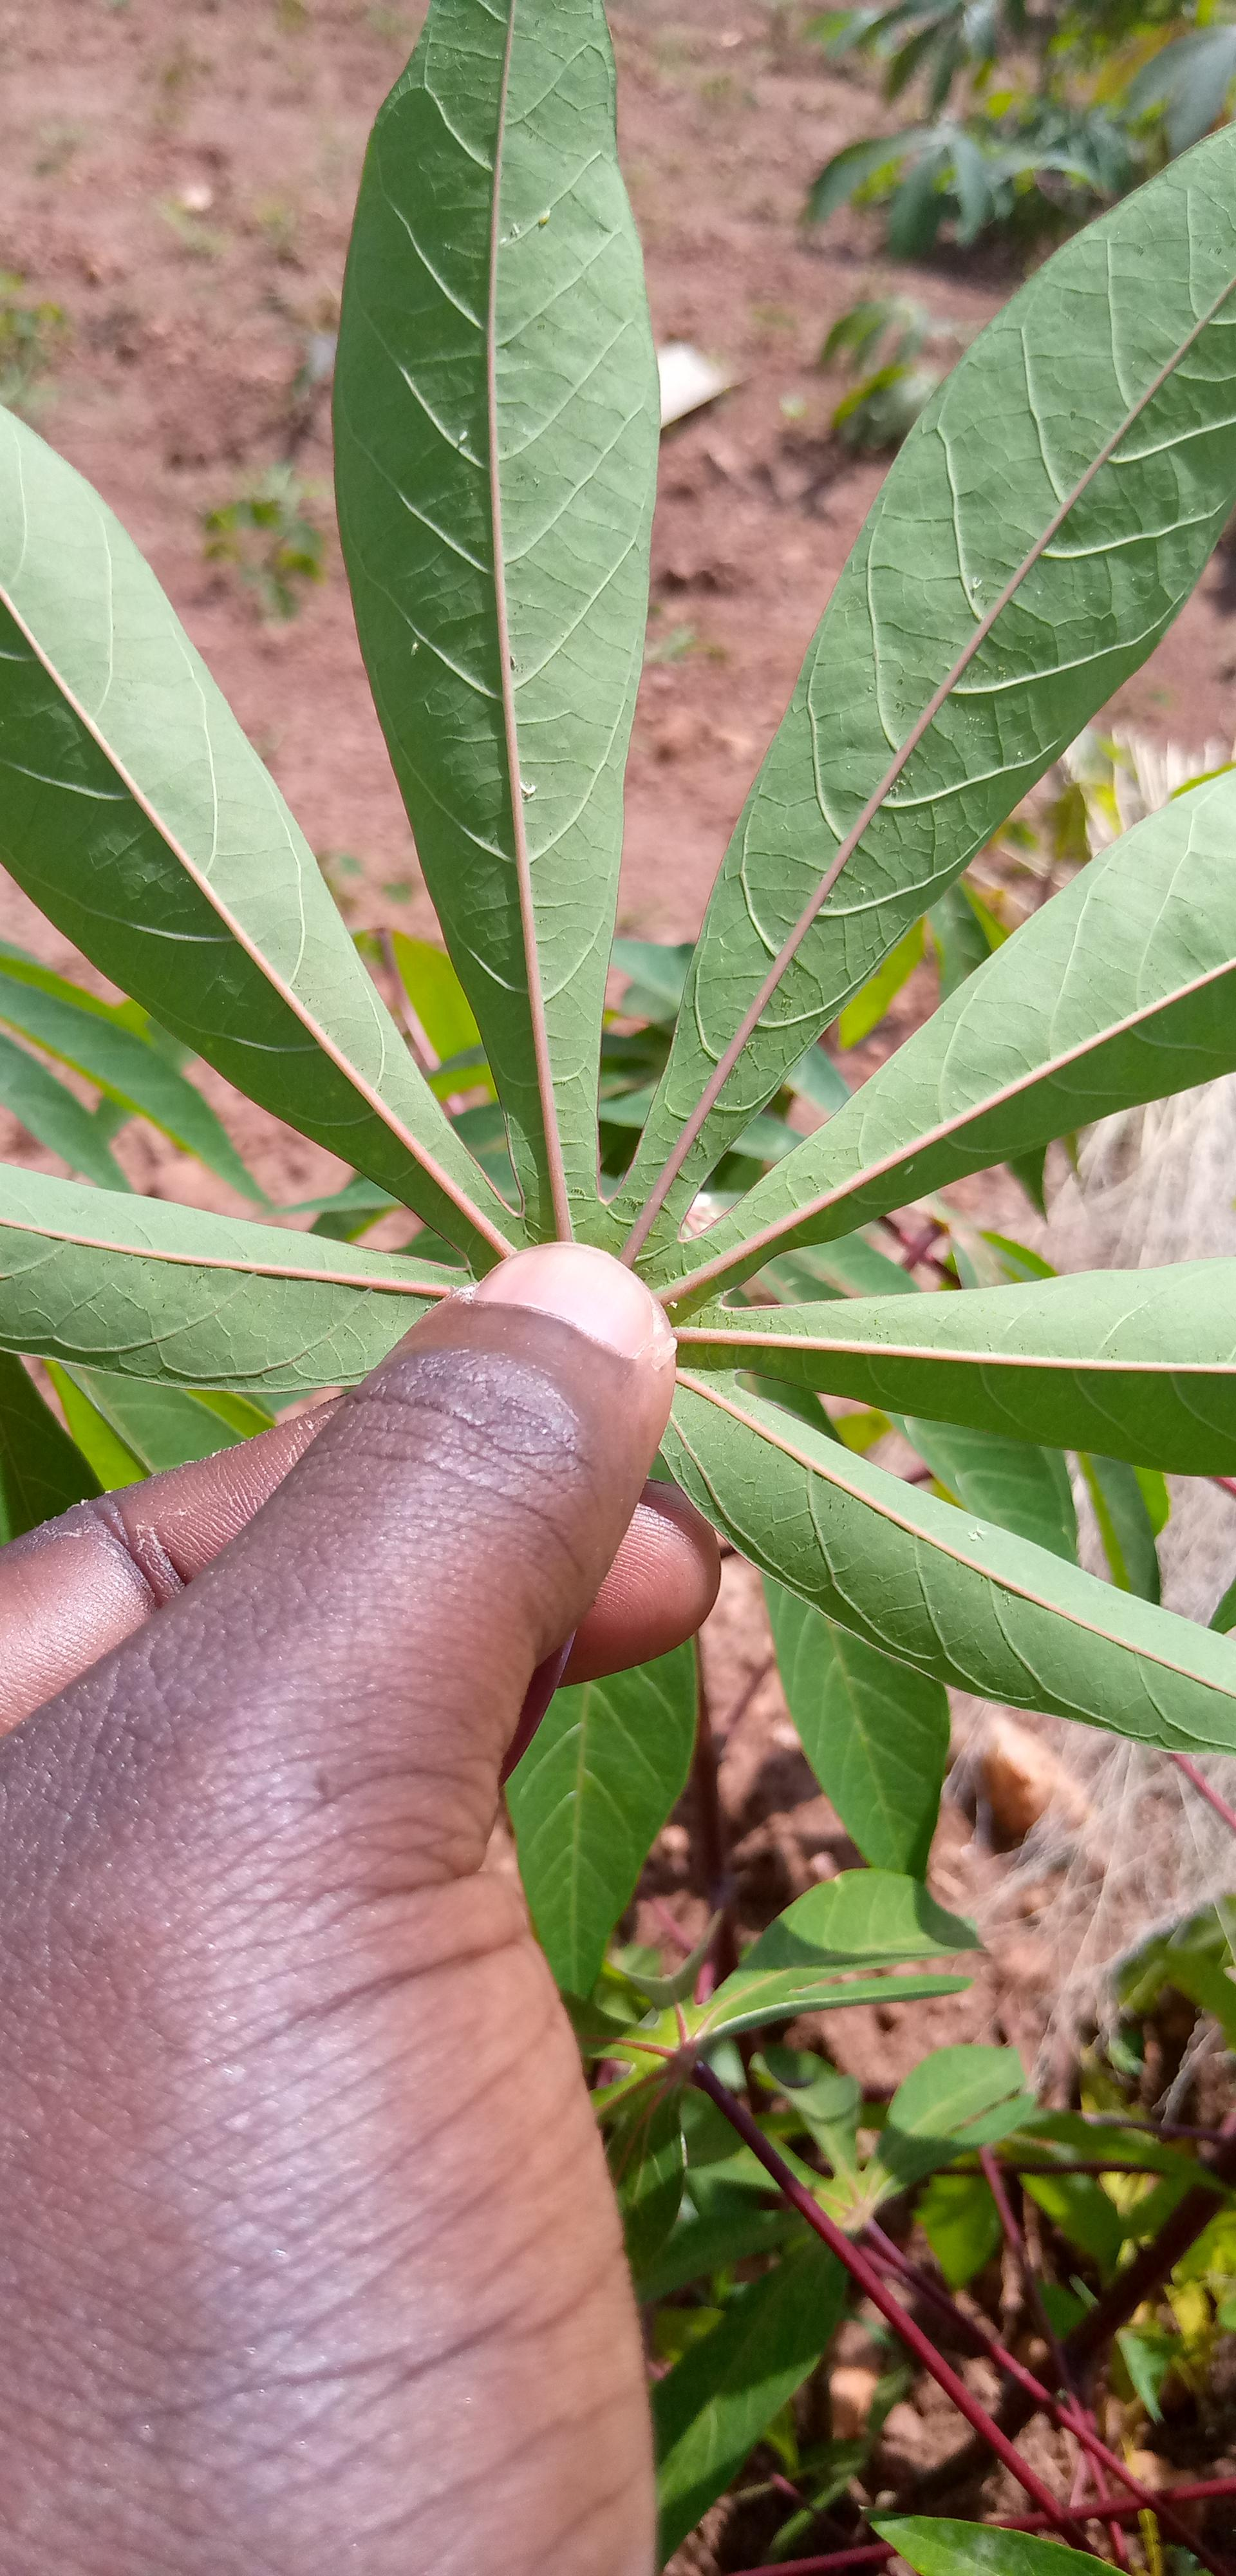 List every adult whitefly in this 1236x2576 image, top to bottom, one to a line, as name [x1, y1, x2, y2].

whitefly [509, 222, 524, 237]
whitefly [497, 237, 510, 247]
whitefly [457, 430, 471, 444]
whitefly [970, 575, 986, 592]
whitefly [407, 641, 420, 658]
whitefly [518, 779, 538, 797]
whitefly [903, 1162, 915, 1177]
whitefly [669, 1300, 679, 1309]
whitefly [975, 1520, 991, 1537]
whitefly [966, 1530, 978, 1542]